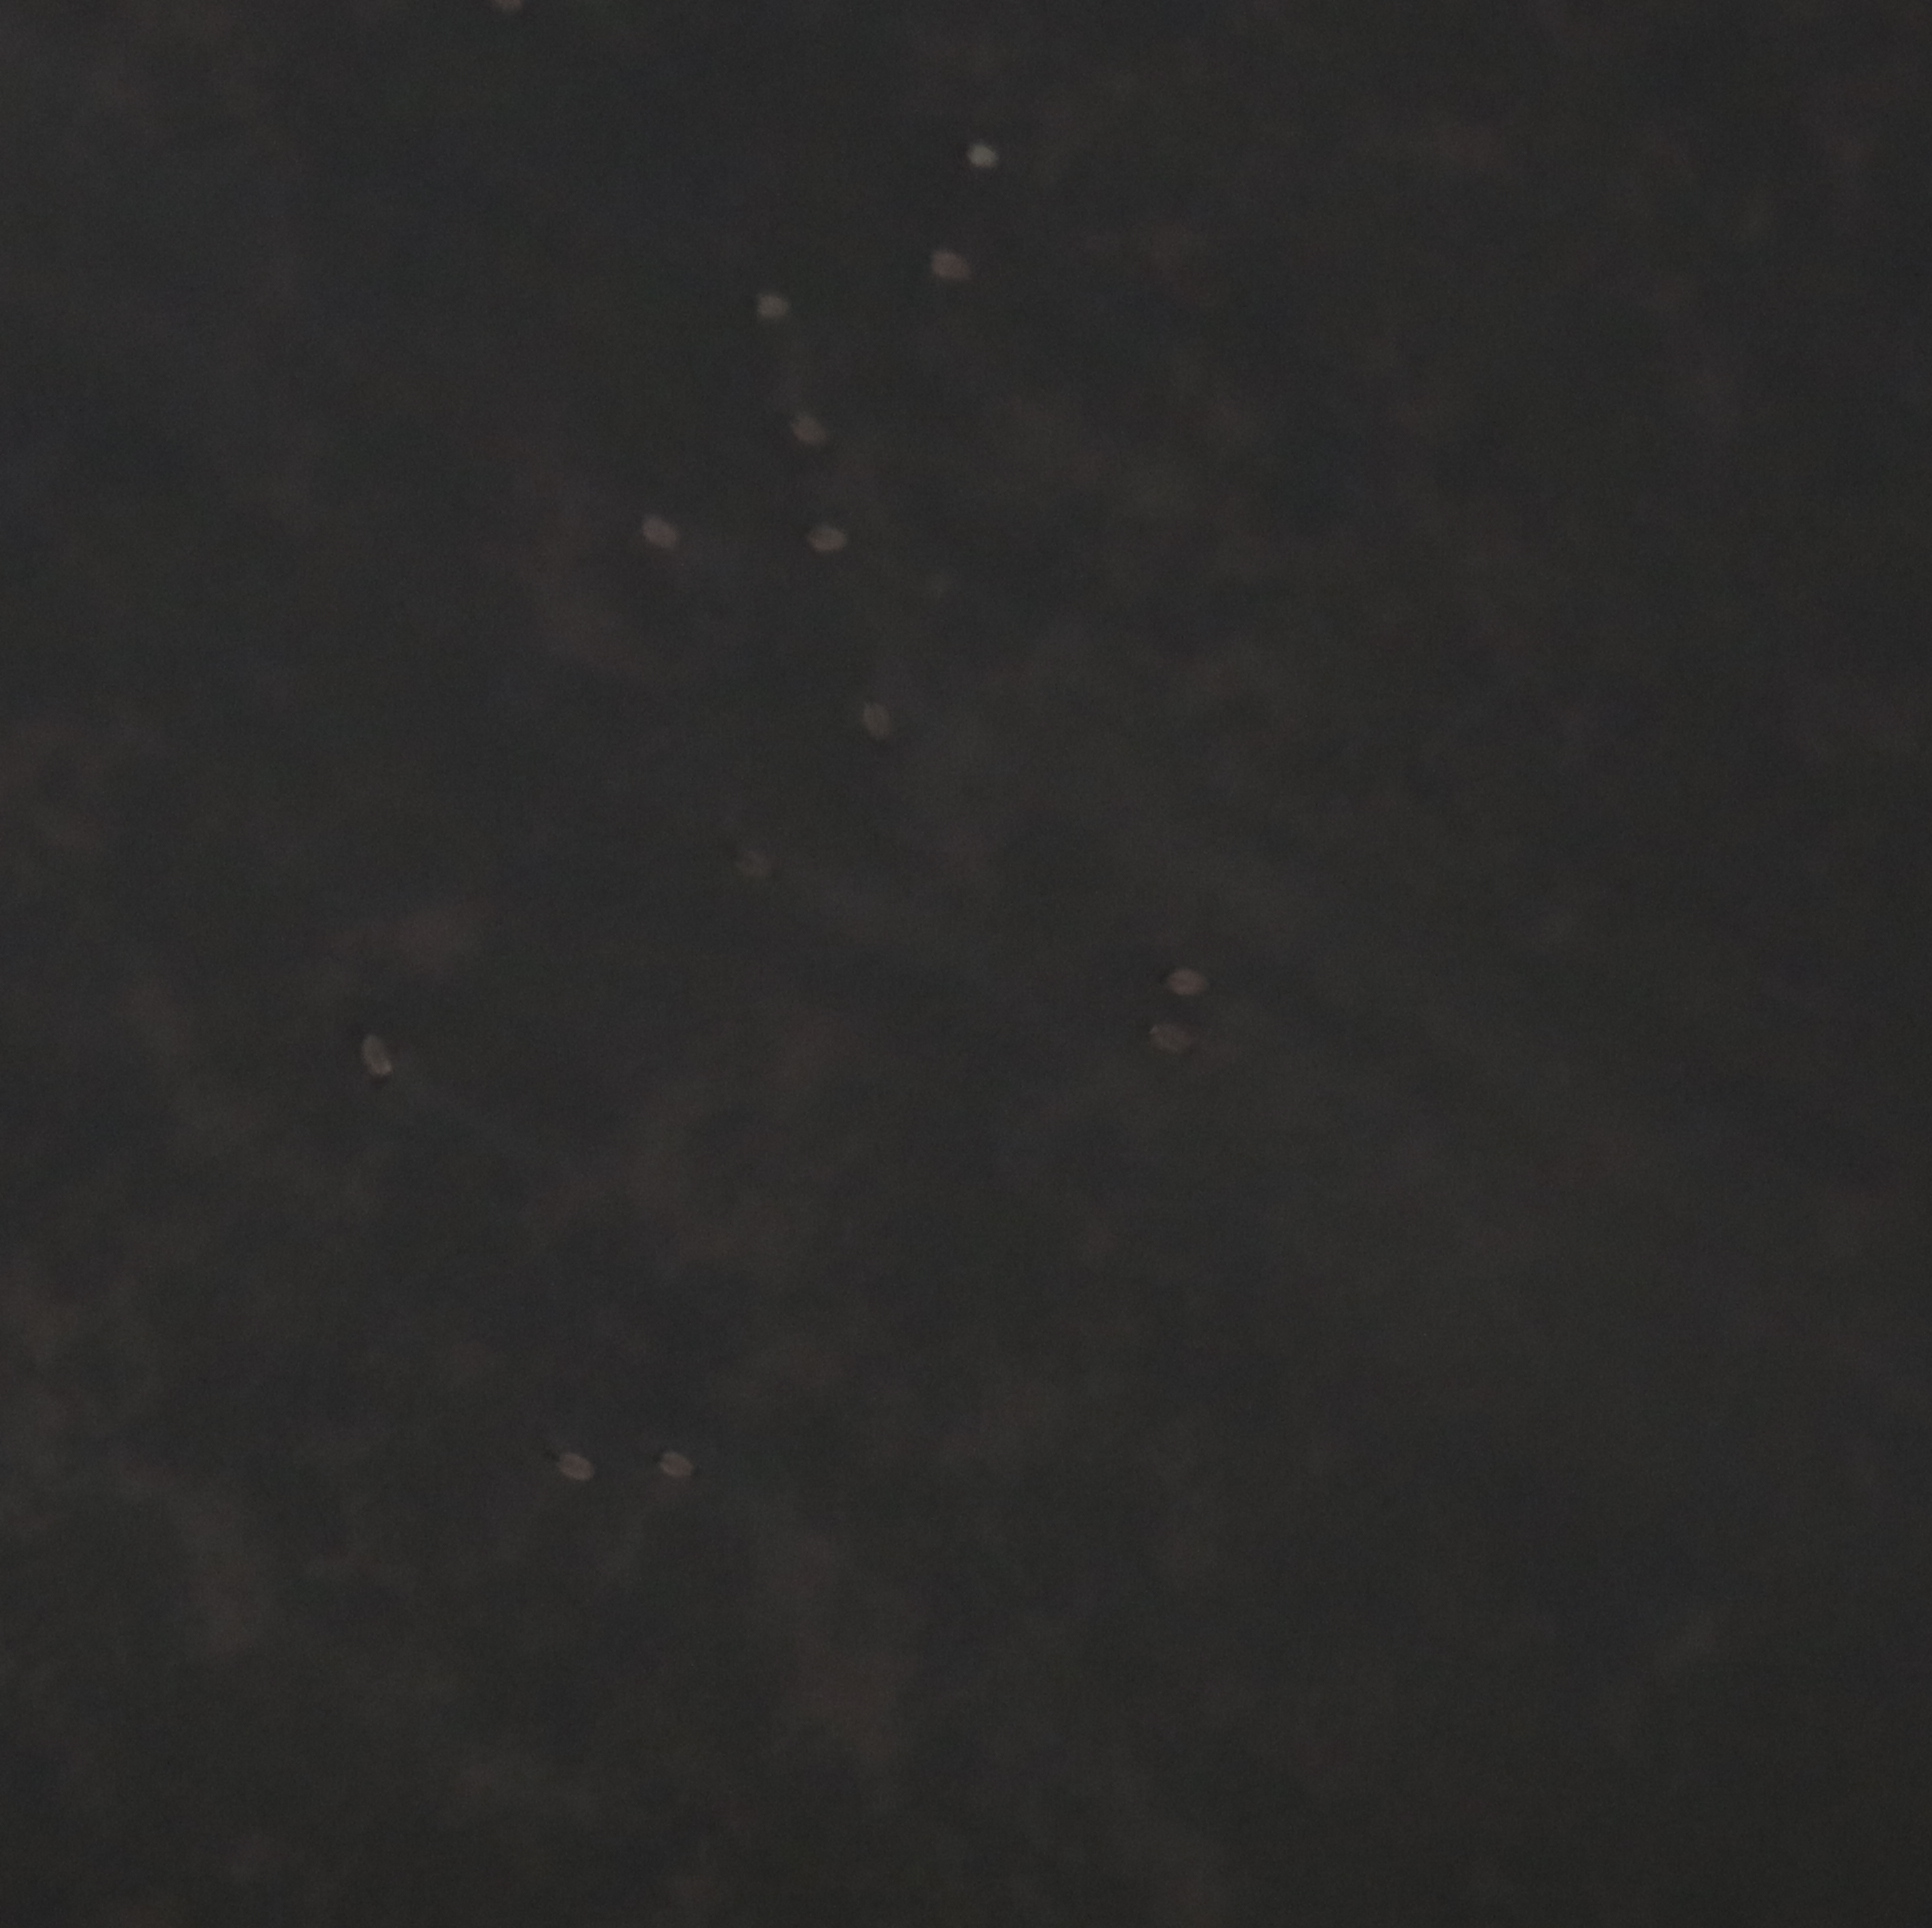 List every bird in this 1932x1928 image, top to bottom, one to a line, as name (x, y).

Canada goose (979, 156)
Canada goose (953, 260)
Canada goose (769, 306)
Canada goose (803, 421)
Canada goose (663, 534)
Canada goose (827, 536)
Canada goose (875, 720)
Canada goose (749, 866)
Canada goose (1183, 983)
Canada goose (1171, 1033)
Canada goose (381, 1058)
Canada goose (676, 1463)
Canada goose (578, 1468)